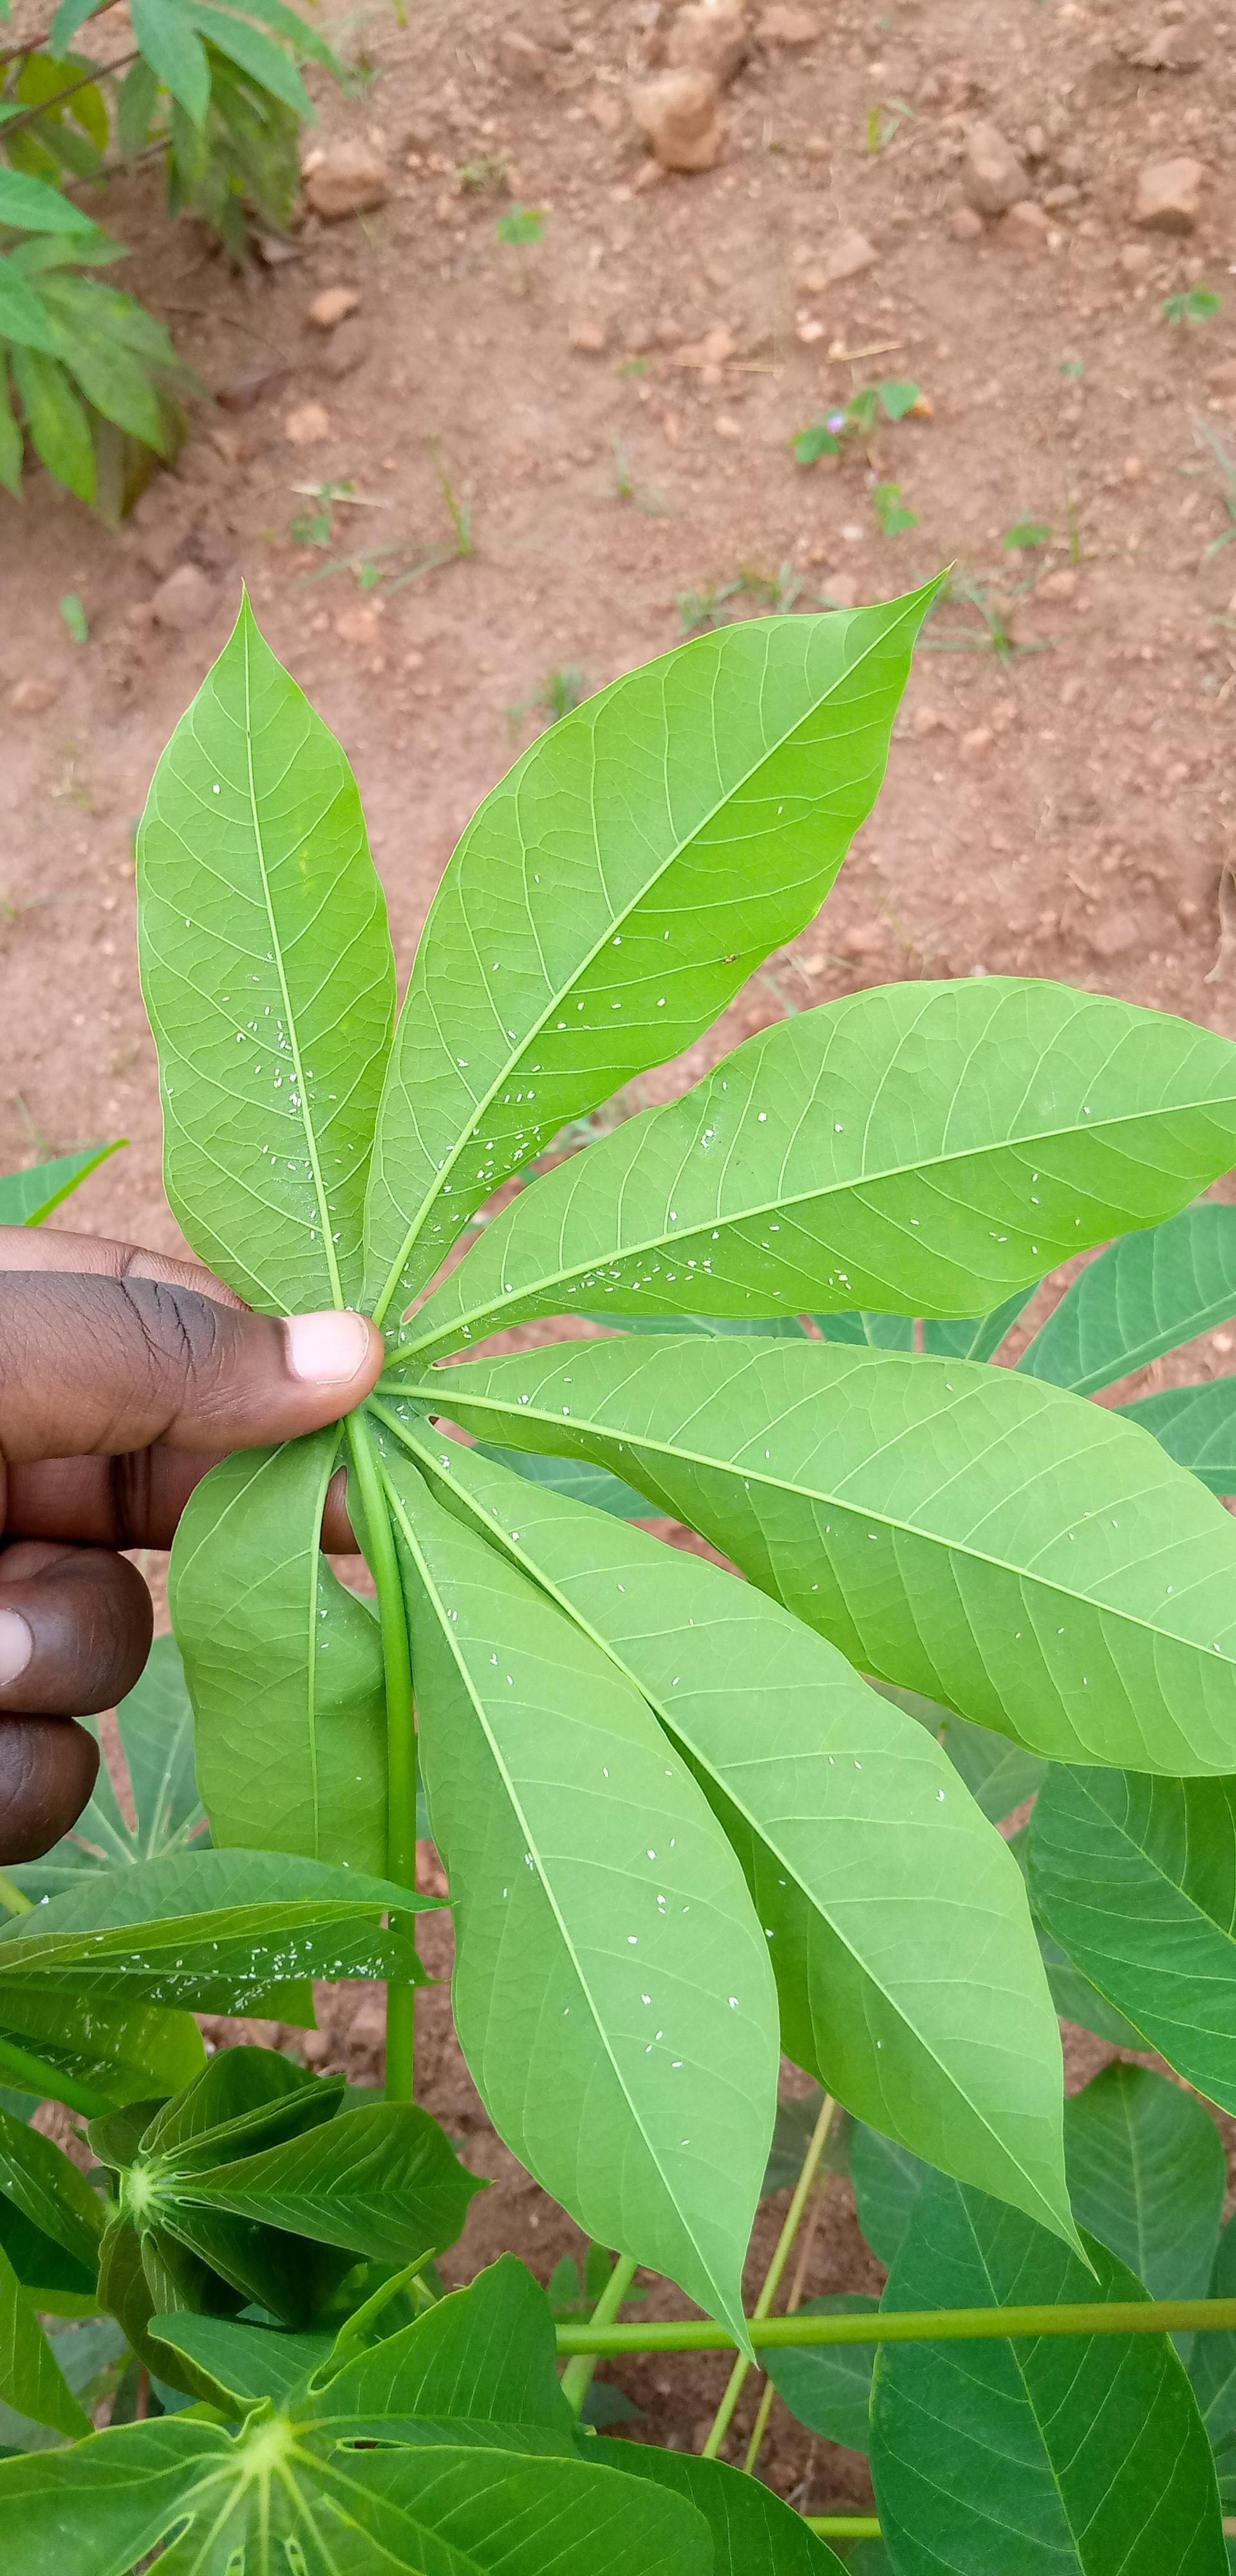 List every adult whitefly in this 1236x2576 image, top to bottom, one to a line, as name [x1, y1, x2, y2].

whitefly [216, 783, 221, 796]
whitefly [212, 784, 216, 794]
whitefly [775, 804, 784, 816]
whitefly [532, 871, 541, 886]
whitefly [183, 918, 192, 930]
whitefly [661, 927, 671, 942]
whitefly [611, 936, 621, 946]
whitefly [615, 940, 623, 947]
whitefly [265, 951, 275, 961]
whitefly [490, 961, 501, 973]
whitefly [250, 974, 262, 983]
whitefly [220, 995, 230, 1003]
whitefly [655, 997, 666, 1007]
whitefly [660, 1000, 666, 1008]
whitefly [579, 1001, 585, 1011]
whitefly [576, 1001, 581, 1010]
whitefly [609, 1001, 623, 1010]
whitefly [263, 1005, 270, 1016]
whitefly [275, 1019, 284, 1030]
whitefly [245, 1019, 255, 1028]
whitefly [252, 1021, 258, 1033]
whitefly [556, 1022, 567, 1026]
whitefly [581, 1024, 592, 1031]
whitefly [556, 1025, 568, 1030]
whitefly [506, 1029, 519, 1041]
whitefly [235, 1031, 241, 1045]
whitefly [239, 1031, 247, 1042]
whitefly [277, 1031, 285, 1041]
whitefly [279, 1039, 286, 1050]
whitefly [284, 1044, 293, 1052]
whitefly [455, 1057, 465, 1063]
whitefly [457, 1062, 471, 1068]
whitefly [529, 1063, 542, 1074]
whitefly [254, 1064, 263, 1075]
whitefly [273, 1066, 281, 1077]
whitefly [309, 1069, 314, 1079]
whitefly [303, 1070, 310, 1077]
whitefly [289, 1072, 293, 1081]
whitefly [292, 1072, 297, 1083]
whitefly [277, 1075, 283, 1087]
whitefly [272, 1079, 277, 1089]
whitefly [721, 1080, 729, 1092]
whitefly [164, 1086, 175, 1097]
whitefly [526, 1089, 533, 1100]
whitefly [306, 1092, 315, 1101]
whitefly [326, 1092, 339, 1101]
whitefly [513, 1092, 523, 1104]
whitefly [530, 1092, 536, 1100]
whitefly [287, 1093, 297, 1101]
whitefly [503, 1093, 511, 1105]
whitefly [292, 1095, 297, 1106]
whitefly [297, 1097, 303, 1108]
whitefly [1081, 1104, 1093, 1116]
whitefly [287, 1108, 298, 1114]
whitefly [758, 1112, 767, 1117]
whitefly [756, 1117, 767, 1123]
whitefly [832, 1121, 845, 1133]
whitefly [471, 1126, 476, 1136]
whitefly [531, 1126, 541, 1135]
whitefly [704, 1128, 715, 1135]
whitefly [474, 1128, 480, 1135]
whitefly [704, 1132, 713, 1138]
whitefly [514, 1132, 525, 1141]
whitefly [698, 1132, 707, 1146]
whitefly [535, 1135, 542, 1143]
whitefly [520, 1141, 530, 1149]
whitefly [346, 1141, 355, 1151]
whitefly [485, 1141, 494, 1151]
whitefly [489, 1142, 494, 1150]
whitefly [261, 1143, 270, 1155]
whitefly [444, 1144, 455, 1151]
whitefly [516, 1148, 524, 1153]
whitefly [534, 1150, 541, 1159]
whitefly [518, 1151, 524, 1160]
whitefly [512, 1153, 519, 1162]
whitefly [269, 1155, 277, 1167]
whitefly [333, 1158, 342, 1166]
whitefly [436, 1158, 445, 1170]
whitefly [303, 1159, 310, 1168]
whitefly [483, 1159, 495, 1168]
whitefly [285, 1162, 297, 1172]
whitefly [501, 1164, 512, 1171]
whitefly [306, 1169, 314, 1180]
whitefly [476, 1170, 483, 1180]
whitefly [484, 1170, 494, 1180]
whitefly [480, 1171, 485, 1179]
whitefly [1030, 1171, 1041, 1183]
whitefly [321, 1180, 330, 1188]
whitefly [442, 1184, 453, 1190]
whitefly [483, 1186, 493, 1193]
whitefly [443, 1189, 451, 1193]
whitefly [1027, 1195, 1042, 1206]
whitefly [326, 1204, 337, 1212]
whitefly [309, 1208, 317, 1219]
whitefly [668, 1210, 676, 1222]
whitefly [673, 1211, 678, 1219]
whitefly [463, 1213, 471, 1225]
whitefly [451, 1213, 460, 1222]
whitefly [906, 1216, 922, 1227]
whitefly [1072, 1218, 1083, 1228]
whitefly [431, 1223, 442, 1233]
whitefly [767, 1224, 782, 1232]
whitefly [309, 1229, 315, 1242]
whitefly [711, 1230, 718, 1240]
whitefly [988, 1230, 998, 1238]
whitefly [333, 1231, 341, 1239]
whitefly [715, 1233, 720, 1240]
whitefly [995, 1236, 1009, 1244]
whitefly [331, 1237, 339, 1244]
whitefly [437, 1238, 445, 1245]
whitefly [760, 1241, 772, 1250]
whitefly [1030, 1244, 1038, 1255]
whitefly [700, 1258, 713, 1268]
whitefly [688, 1259, 697, 1265]
whitefly [607, 1260, 615, 1266]
whitefly [635, 1260, 643, 1269]
whitefly [402, 1262, 411, 1273]
whitefly [686, 1262, 695, 1269]
whitefly [650, 1265, 662, 1274]
whitefly [702, 1266, 713, 1274]
whitefly [832, 1267, 843, 1274]
whitefly [608, 1269, 617, 1276]
whitefly [595, 1270, 606, 1278]
whitefly [613, 1271, 622, 1280]
whitefly [583, 1272, 592, 1280]
whitefly [665, 1272, 673, 1279]
whitefly [838, 1273, 847, 1278]
whitefly [684, 1274, 695, 1282]
whitefly [641, 1275, 653, 1283]
whitefly [666, 1275, 677, 1283]
whitefly [827, 1276, 836, 1287]
whitefly [398, 1278, 414, 1290]
whitefly [838, 1278, 848, 1282]
whitefly [586, 1280, 596, 1288]
whitefly [632, 1280, 639, 1292]
whitefly [579, 1281, 585, 1290]
whitefly [843, 1282, 853, 1291]
whitefly [637, 1282, 641, 1290]
whitefly [507, 1283, 514, 1291]
whitefly [504, 1283, 511, 1293]
whitefly [603, 1285, 616, 1294]
whitefly [565, 1286, 577, 1294]
whitefly [771, 1289, 783, 1297]
whitefly [744, 1291, 751, 1300]
whitefly [343, 1303, 355, 1312]
whitefly [464, 1324, 471, 1332]
whitefly [460, 1325, 465, 1333]
whitefly [384, 1327, 395, 1338]
whitefly [399, 1330, 407, 1342]
whitefly [462, 1333, 473, 1340]
whitefly [561, 1375, 574, 1384]
whitefly [944, 1382, 954, 1393]
whitefly [522, 1394, 527, 1405]
whitefly [524, 1394, 529, 1401]
whitefly [516, 1396, 521, 1405]
whitefly [395, 1403, 405, 1412]
whitefly [562, 1405, 566, 1416]
whitefly [565, 1406, 570, 1414]
whitefly [398, 1414, 411, 1423]
whitefly [377, 1435, 384, 1446]
whitefly [616, 1443, 625, 1455]
whitefly [763, 1448, 772, 1460]
whitefly [378, 1450, 388, 1459]
whitefly [438, 1452, 450, 1461]
whitefly [442, 1460, 448, 1469]
whitefly [447, 1461, 451, 1468]
whitefly [742, 1479, 753, 1492]
whitefly [400, 1497, 407, 1506]
whitefly [490, 1505, 500, 1517]
whitefly [1082, 1510, 1092, 1518]
whitefly [1110, 1519, 1119, 1529]
whitefly [825, 1524, 832, 1535]
whitefly [512, 1531, 516, 1542]
whitefly [515, 1531, 521, 1540]
whitefly [1066, 1531, 1075, 1542]
whitefly [866, 1533, 879, 1542]
whitefly [1164, 1582, 1173, 1595]
whitefly [615, 1583, 627, 1595]
whitefly [809, 1583, 821, 1591]
whitefly [445, 1607, 452, 1618]
whitefly [319, 1609, 327, 1613]
whitefly [452, 1609, 458, 1622]
whitefly [320, 1613, 327, 1620]
whitefly [688, 1616, 697, 1627]
whitefly [1054, 1625, 1067, 1636]
whitefly [1014, 1631, 1022, 1640]
whitefly [319, 1640, 330, 1649]
whitefly [1212, 1641, 1222, 1653]
whitefly [491, 1652, 498, 1660]
whitefly [487, 1658, 499, 1667]
whitefly [505, 1673, 515, 1686]
whitefly [670, 1674, 682, 1688]
whitefly [1081, 1675, 1089, 1686]
whitefly [827, 1755, 836, 1766]
whitefly [852, 1759, 864, 1772]
whitefly [601, 1765, 611, 1779]
whitefly [662, 1768, 675, 1778]
whitefly [355, 1775, 364, 1782]
whitefly [938, 1787, 946, 1799]
whitefly [934, 1795, 944, 1803]
whitefly [669, 1836, 678, 1849]
whitefly [650, 1848, 657, 1858]
whitefly [646, 1850, 654, 1861]
whitefly [527, 1851, 534, 1861]
whitefly [523, 1853, 530, 1865]
whitefly [340, 1859, 351, 1870]
whitefly [529, 1861, 536, 1871]
whitefly [777, 1879, 787, 1887]
whitefly [501, 1886, 510, 1899]
whitefly [658, 1893, 666, 1902]
whitefly [656, 1897, 662, 1906]
whitefly [680, 1904, 691, 1913]
whitefly [656, 1906, 668, 1917]
whitefly [764, 1927, 774, 1935]
whitefly [764, 1931, 772, 1938]
whitefly [626, 1935, 639, 1940]
whitefly [627, 1939, 638, 1945]
whitefly [639, 1993, 648, 2005]
whitefly [646, 1994, 652, 2005]
whitefly [727, 1995, 736, 2009]
whitefly [732, 1996, 740, 2006]
whitefly [562, 2007, 570, 2016]
whitefly [653, 2029, 664, 2041]
whitefly [874, 2038, 883, 2050]
whitefly [644, 2043, 655, 2054]
whitefly [668, 2058, 684, 2069]
whitefly [679, 2138, 691, 2147]